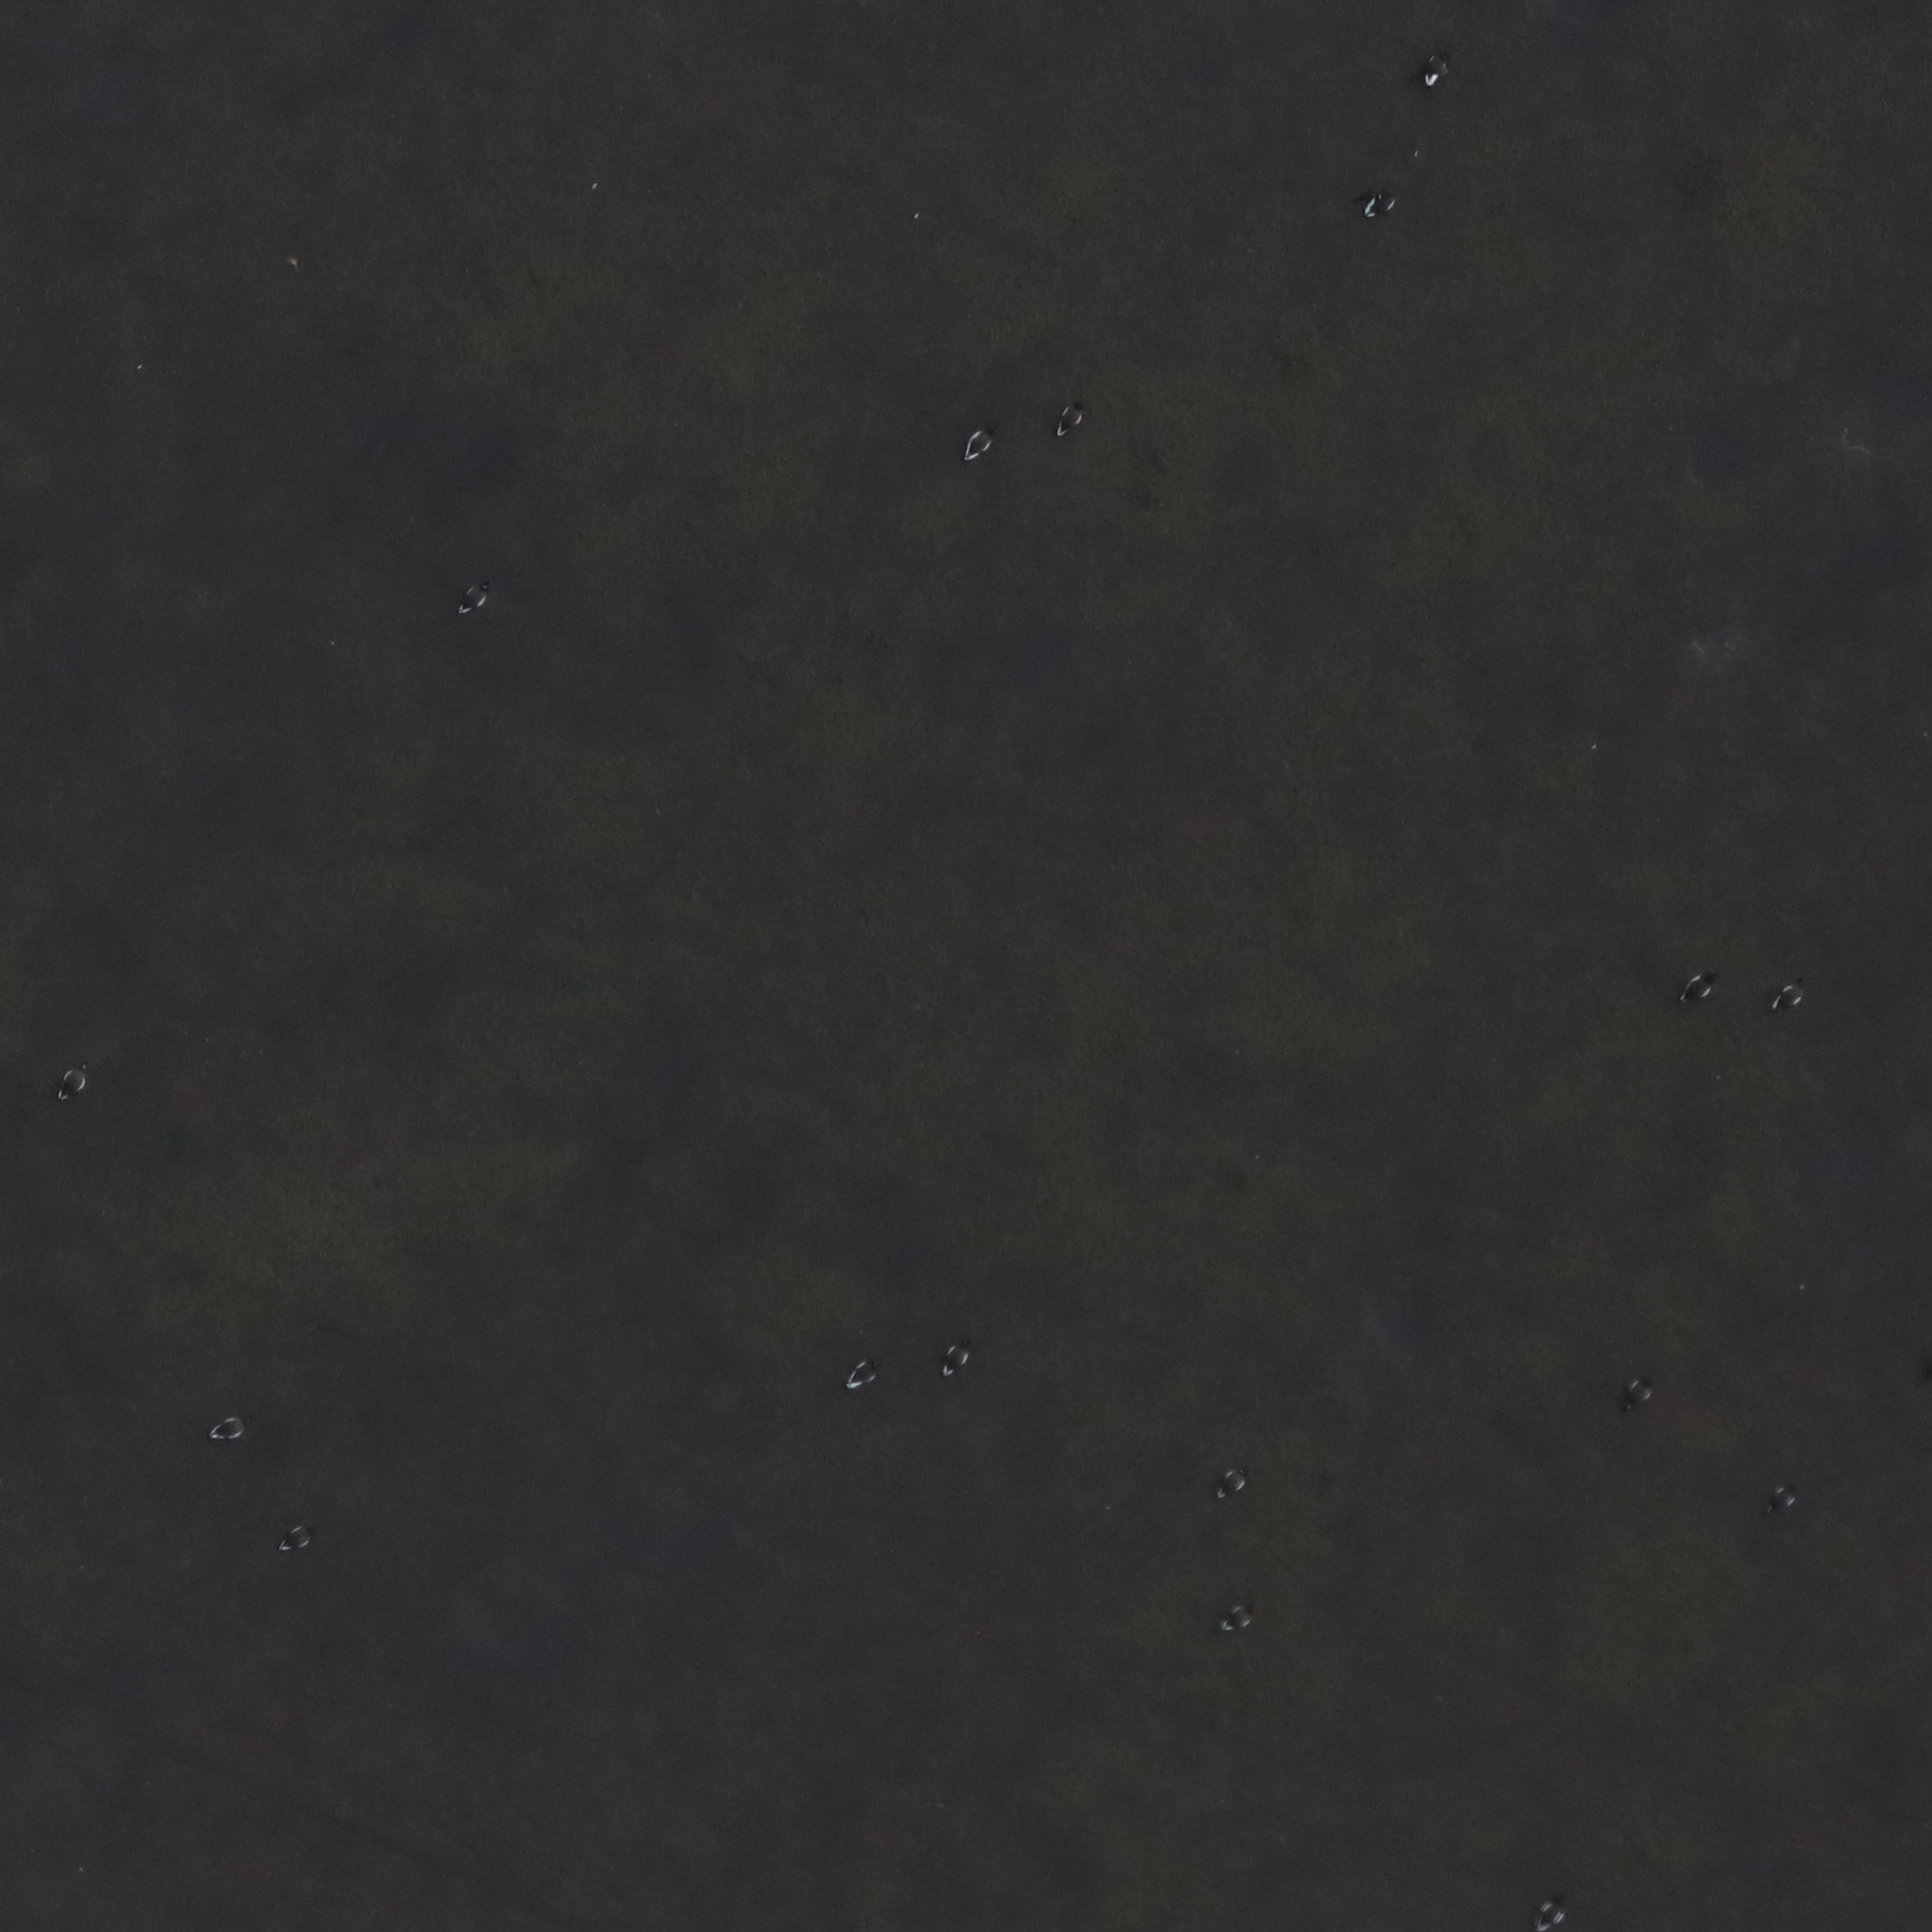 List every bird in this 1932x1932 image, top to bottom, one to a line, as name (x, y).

brant (1434, 70)
brant (1378, 203)
brant (1070, 418)
brant (978, 444)
brant (476, 596)
brant (1698, 987)
brant (1789, 997)
brant (71, 1081)
brant (953, 1359)
brant (863, 1374)
brant (1639, 1394)
brant (233, 1429)
brant (1232, 1483)
brant (1783, 1498)
brant (296, 1541)
brant (1240, 1617)
brant (1548, 1919)